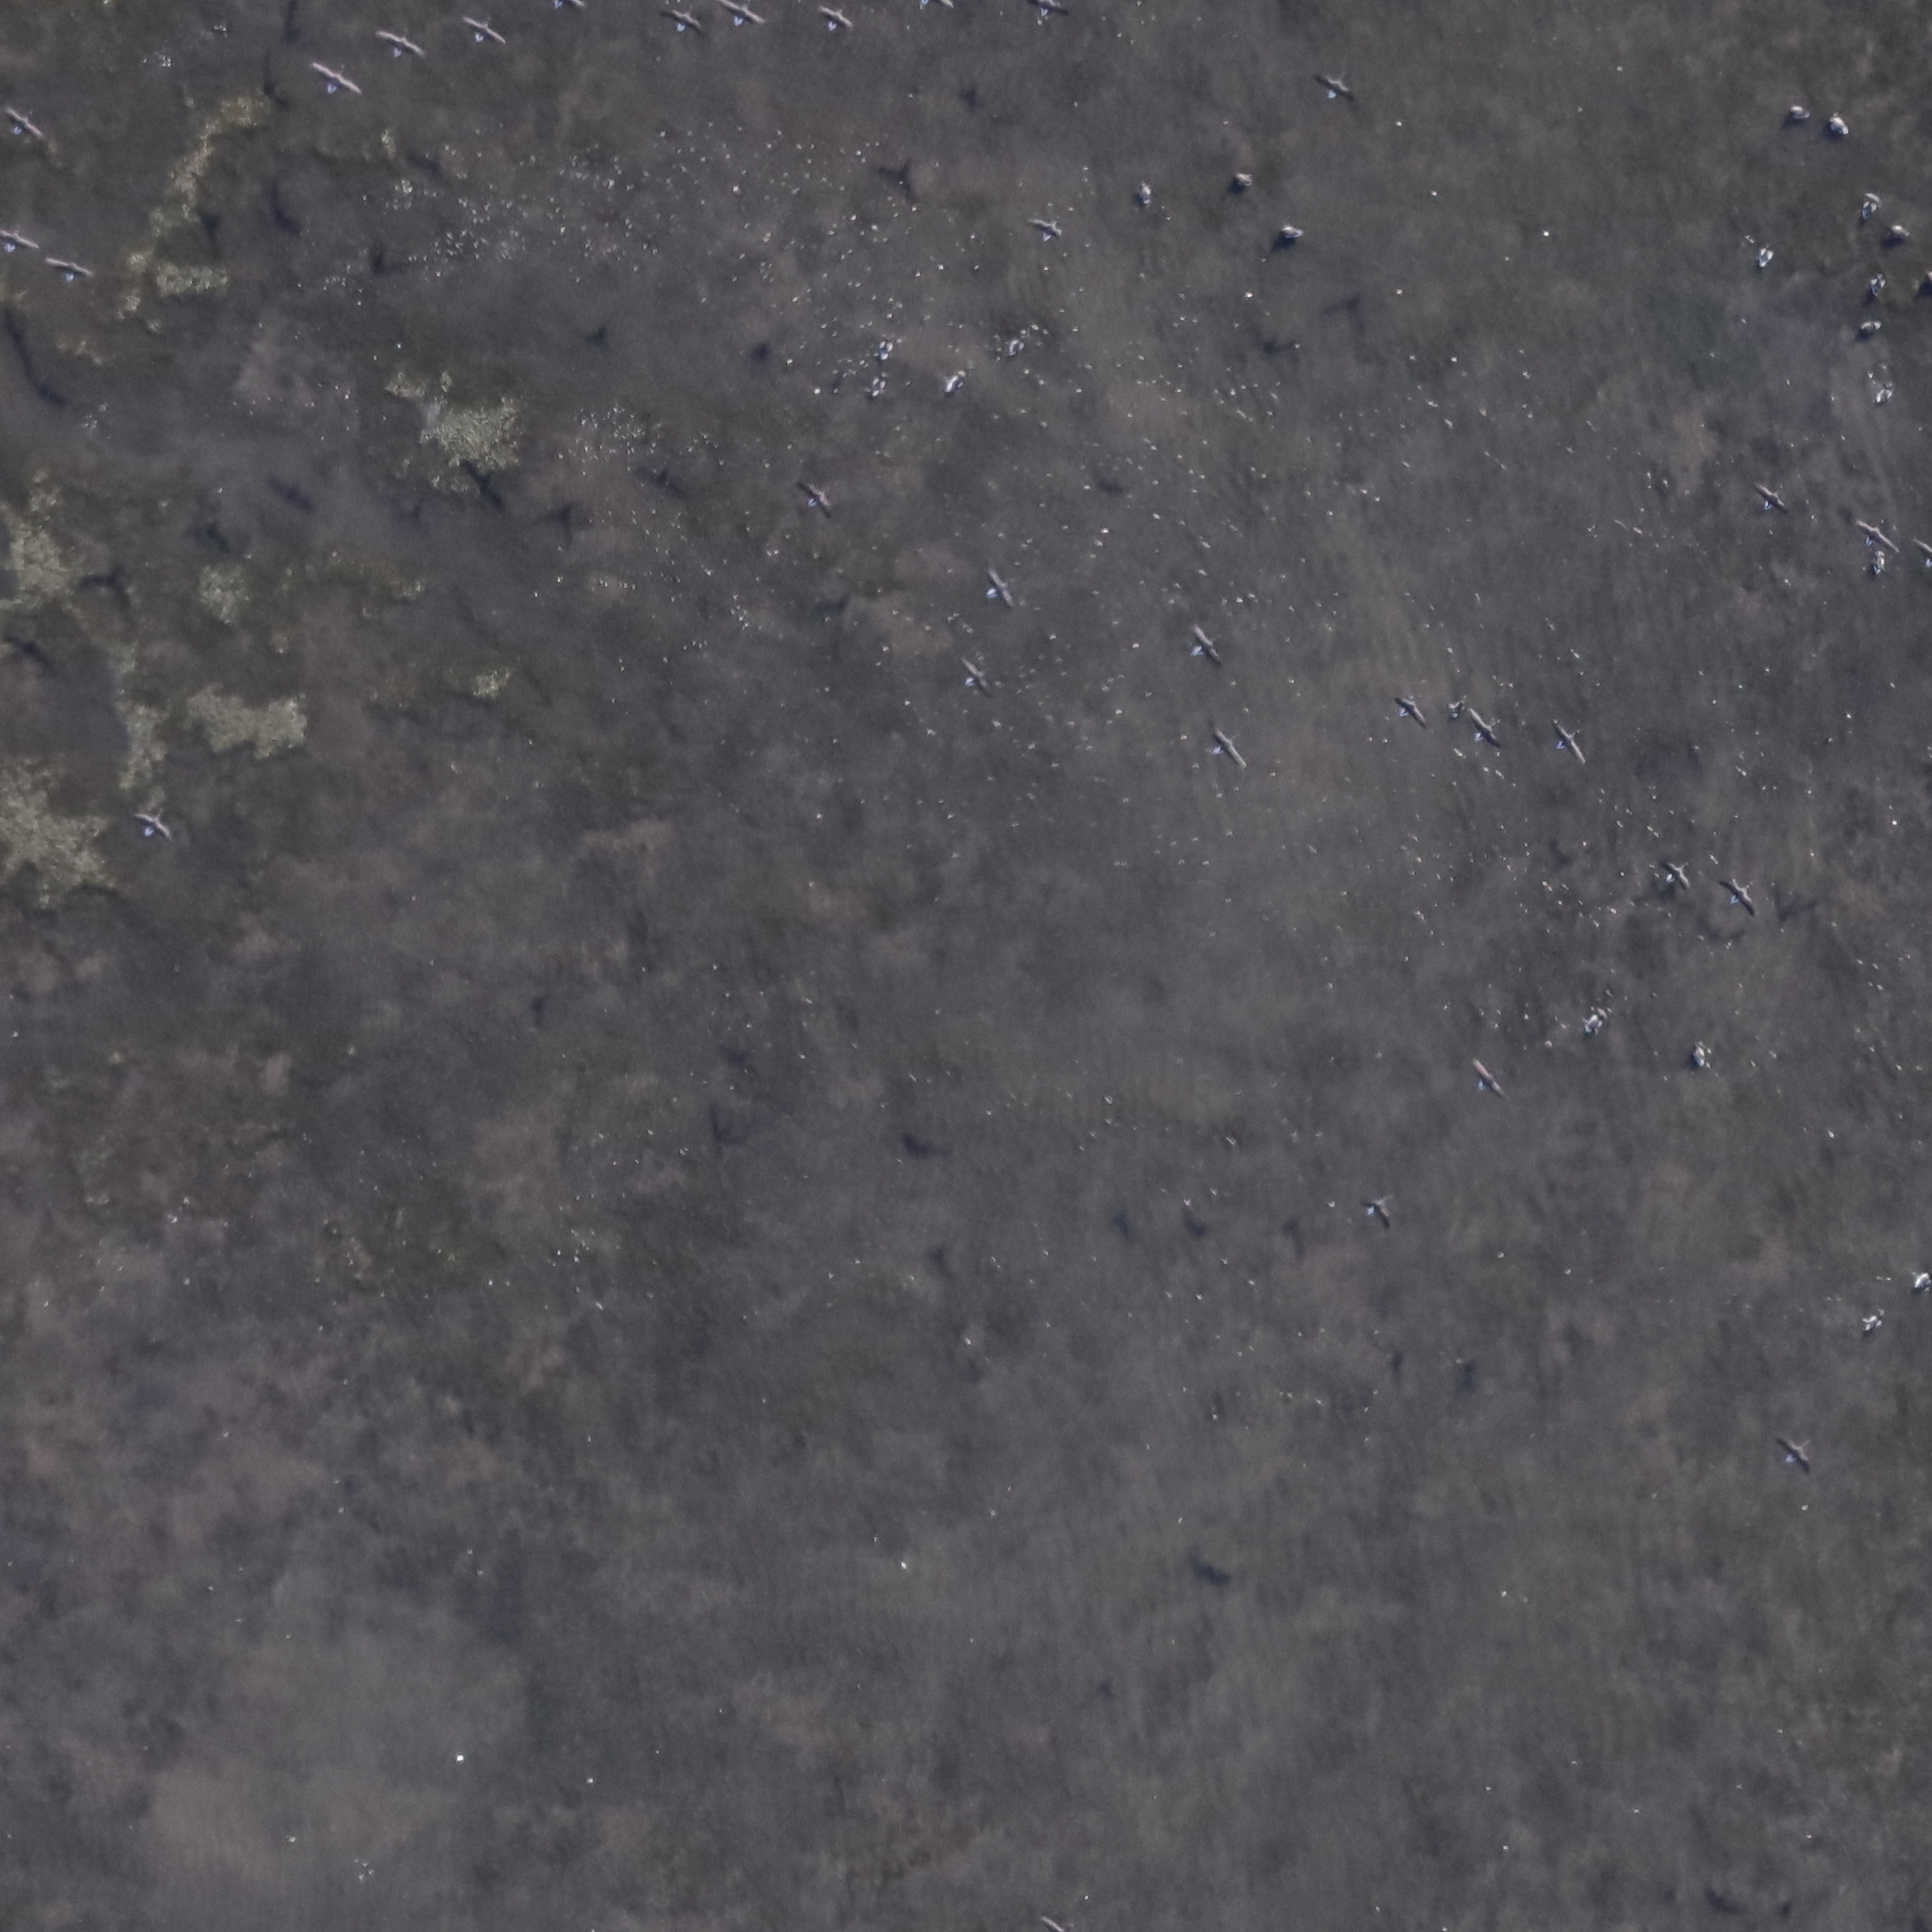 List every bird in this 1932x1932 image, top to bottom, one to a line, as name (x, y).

brant (1045, 4)
brant (840, 11)
brant (750, 12)
brant (680, 16)
brant (491, 37)
brant (401, 45)
brant (332, 78)
brant (1335, 88)
brant (1800, 110)
brant (23, 115)
brant (1845, 130)
brant (1243, 180)
brant (1149, 196)
brant (1872, 208)
brant (1286, 230)
brant (1898, 232)
brant (1051, 233)
brant (17, 240)
brant (1763, 258)
brant (71, 271)
brant (1878, 279)
brant (1930, 288)
brant (1872, 329)
brant (1016, 345)
brant (887, 346)
brant (955, 381)
brant (879, 387)
brant (1889, 394)
brant (819, 496)
brant (1771, 496)
brant (1877, 532)
brant (1881, 561)
brant (991, 581)
brant (1202, 647)
brant (975, 674)
brant (1460, 707)
brant (1408, 712)
brant (1500, 731)
brant (1573, 740)
brant (1225, 754)
brant (155, 826)
brant (1680, 873)
brant (1752, 894)
brant (1597, 1023)
brant (1704, 1065)
brant (1495, 1081)
brant (1387, 1201)
brant (1880, 1326)
brant (1791, 1451)